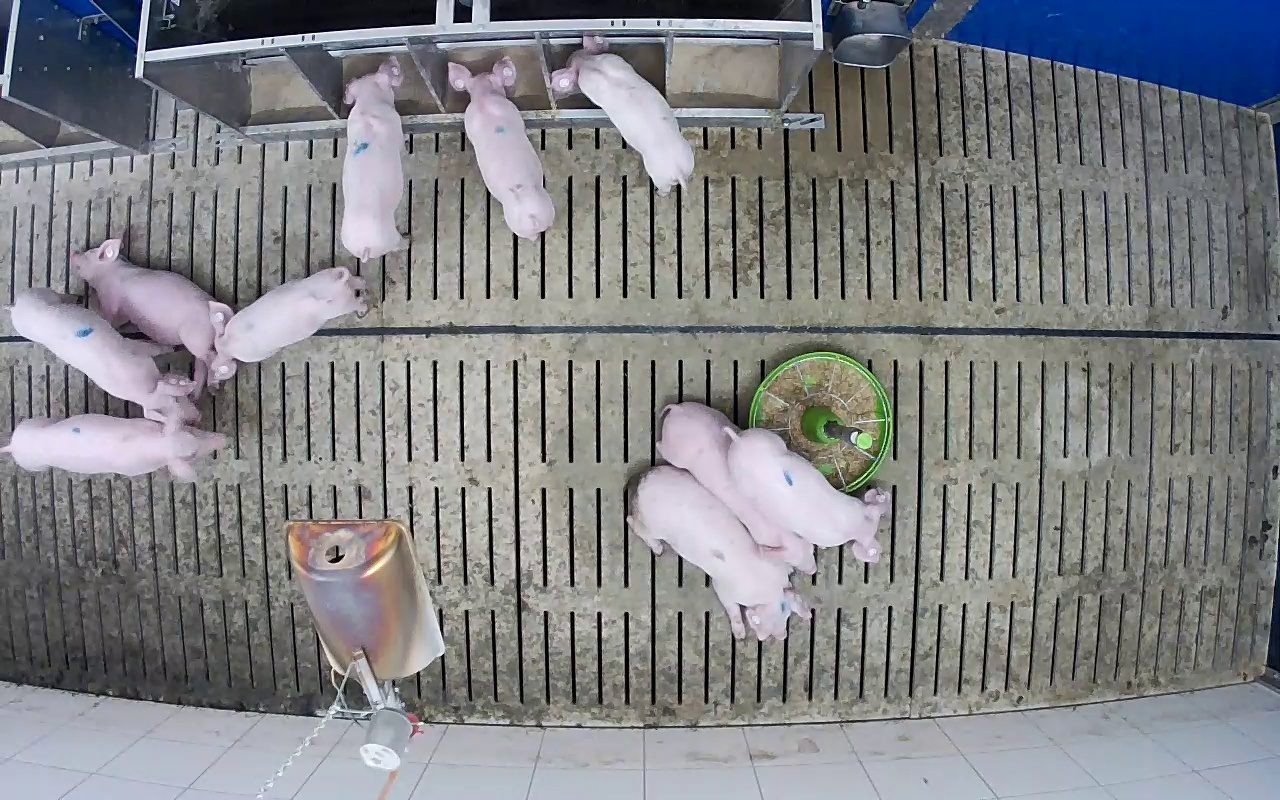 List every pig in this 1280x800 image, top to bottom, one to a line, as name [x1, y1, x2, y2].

pig [552, 33, 698, 202]
pig [448, 53, 554, 240]
pig [343, 54, 414, 259]
pig [73, 235, 222, 404]
pig [209, 265, 370, 383]
pig [3, 288, 205, 428]
pig [653, 399, 822, 577]
pig [1, 403, 228, 481]
pig [724, 425, 891, 565]
pig [627, 463, 810, 643]